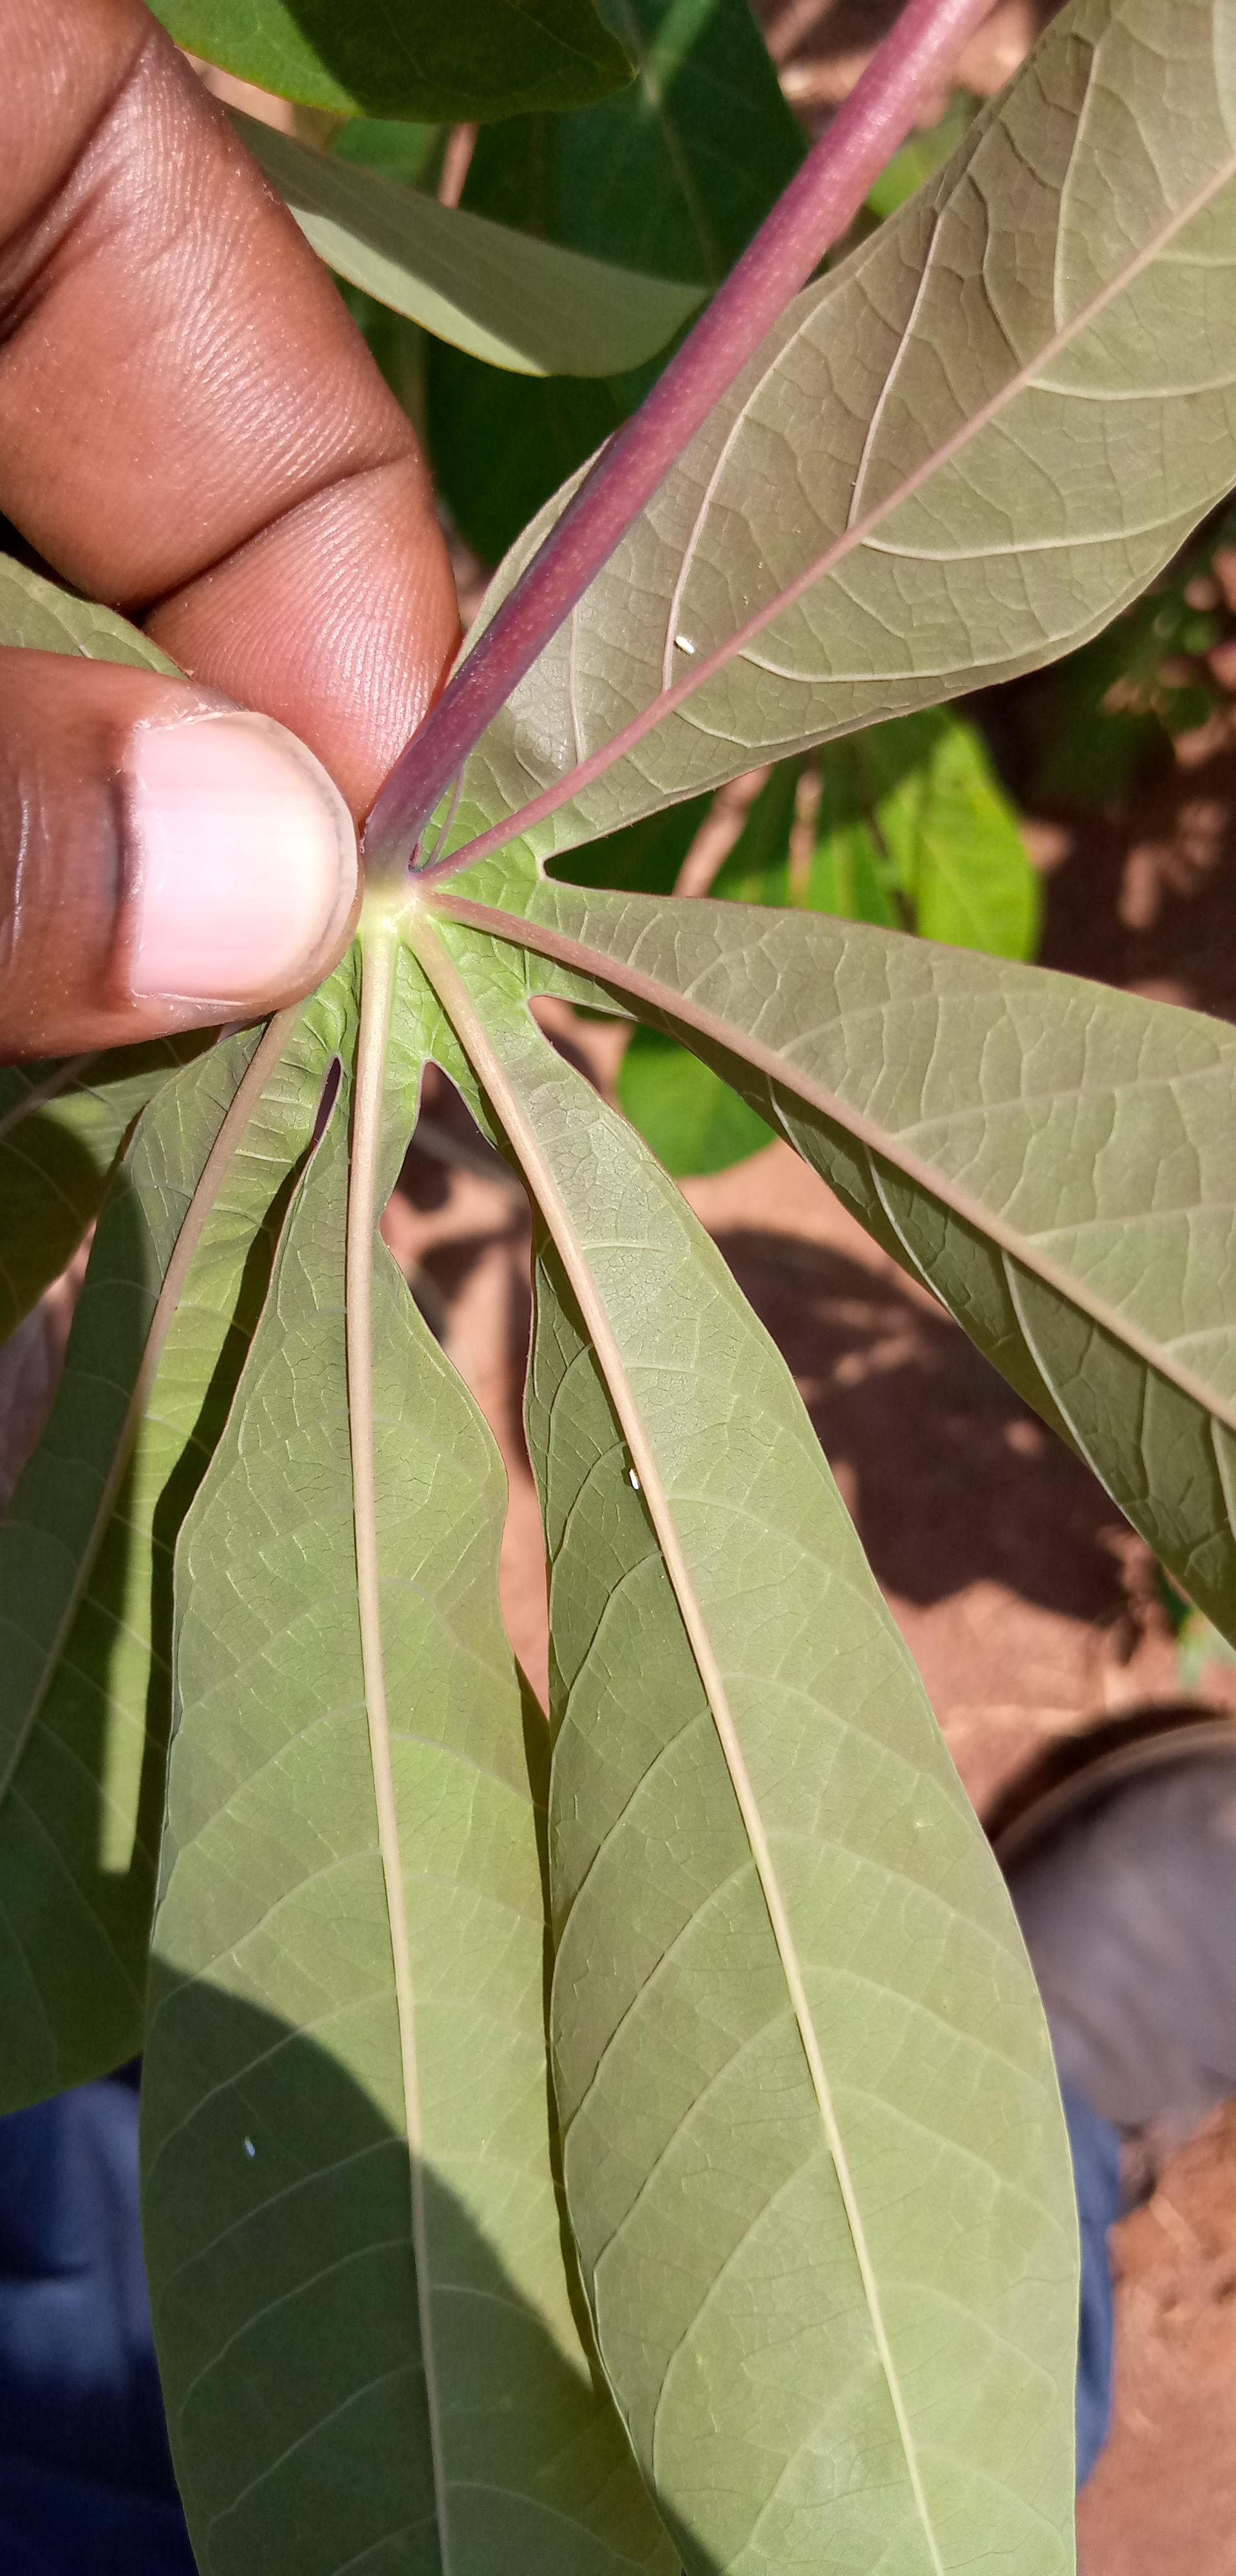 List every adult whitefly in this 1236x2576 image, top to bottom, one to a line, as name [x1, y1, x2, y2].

whitefly [659, 621, 714, 671]
whitefly [617, 1454, 651, 1504]
whitefly [235, 2121, 262, 2163]